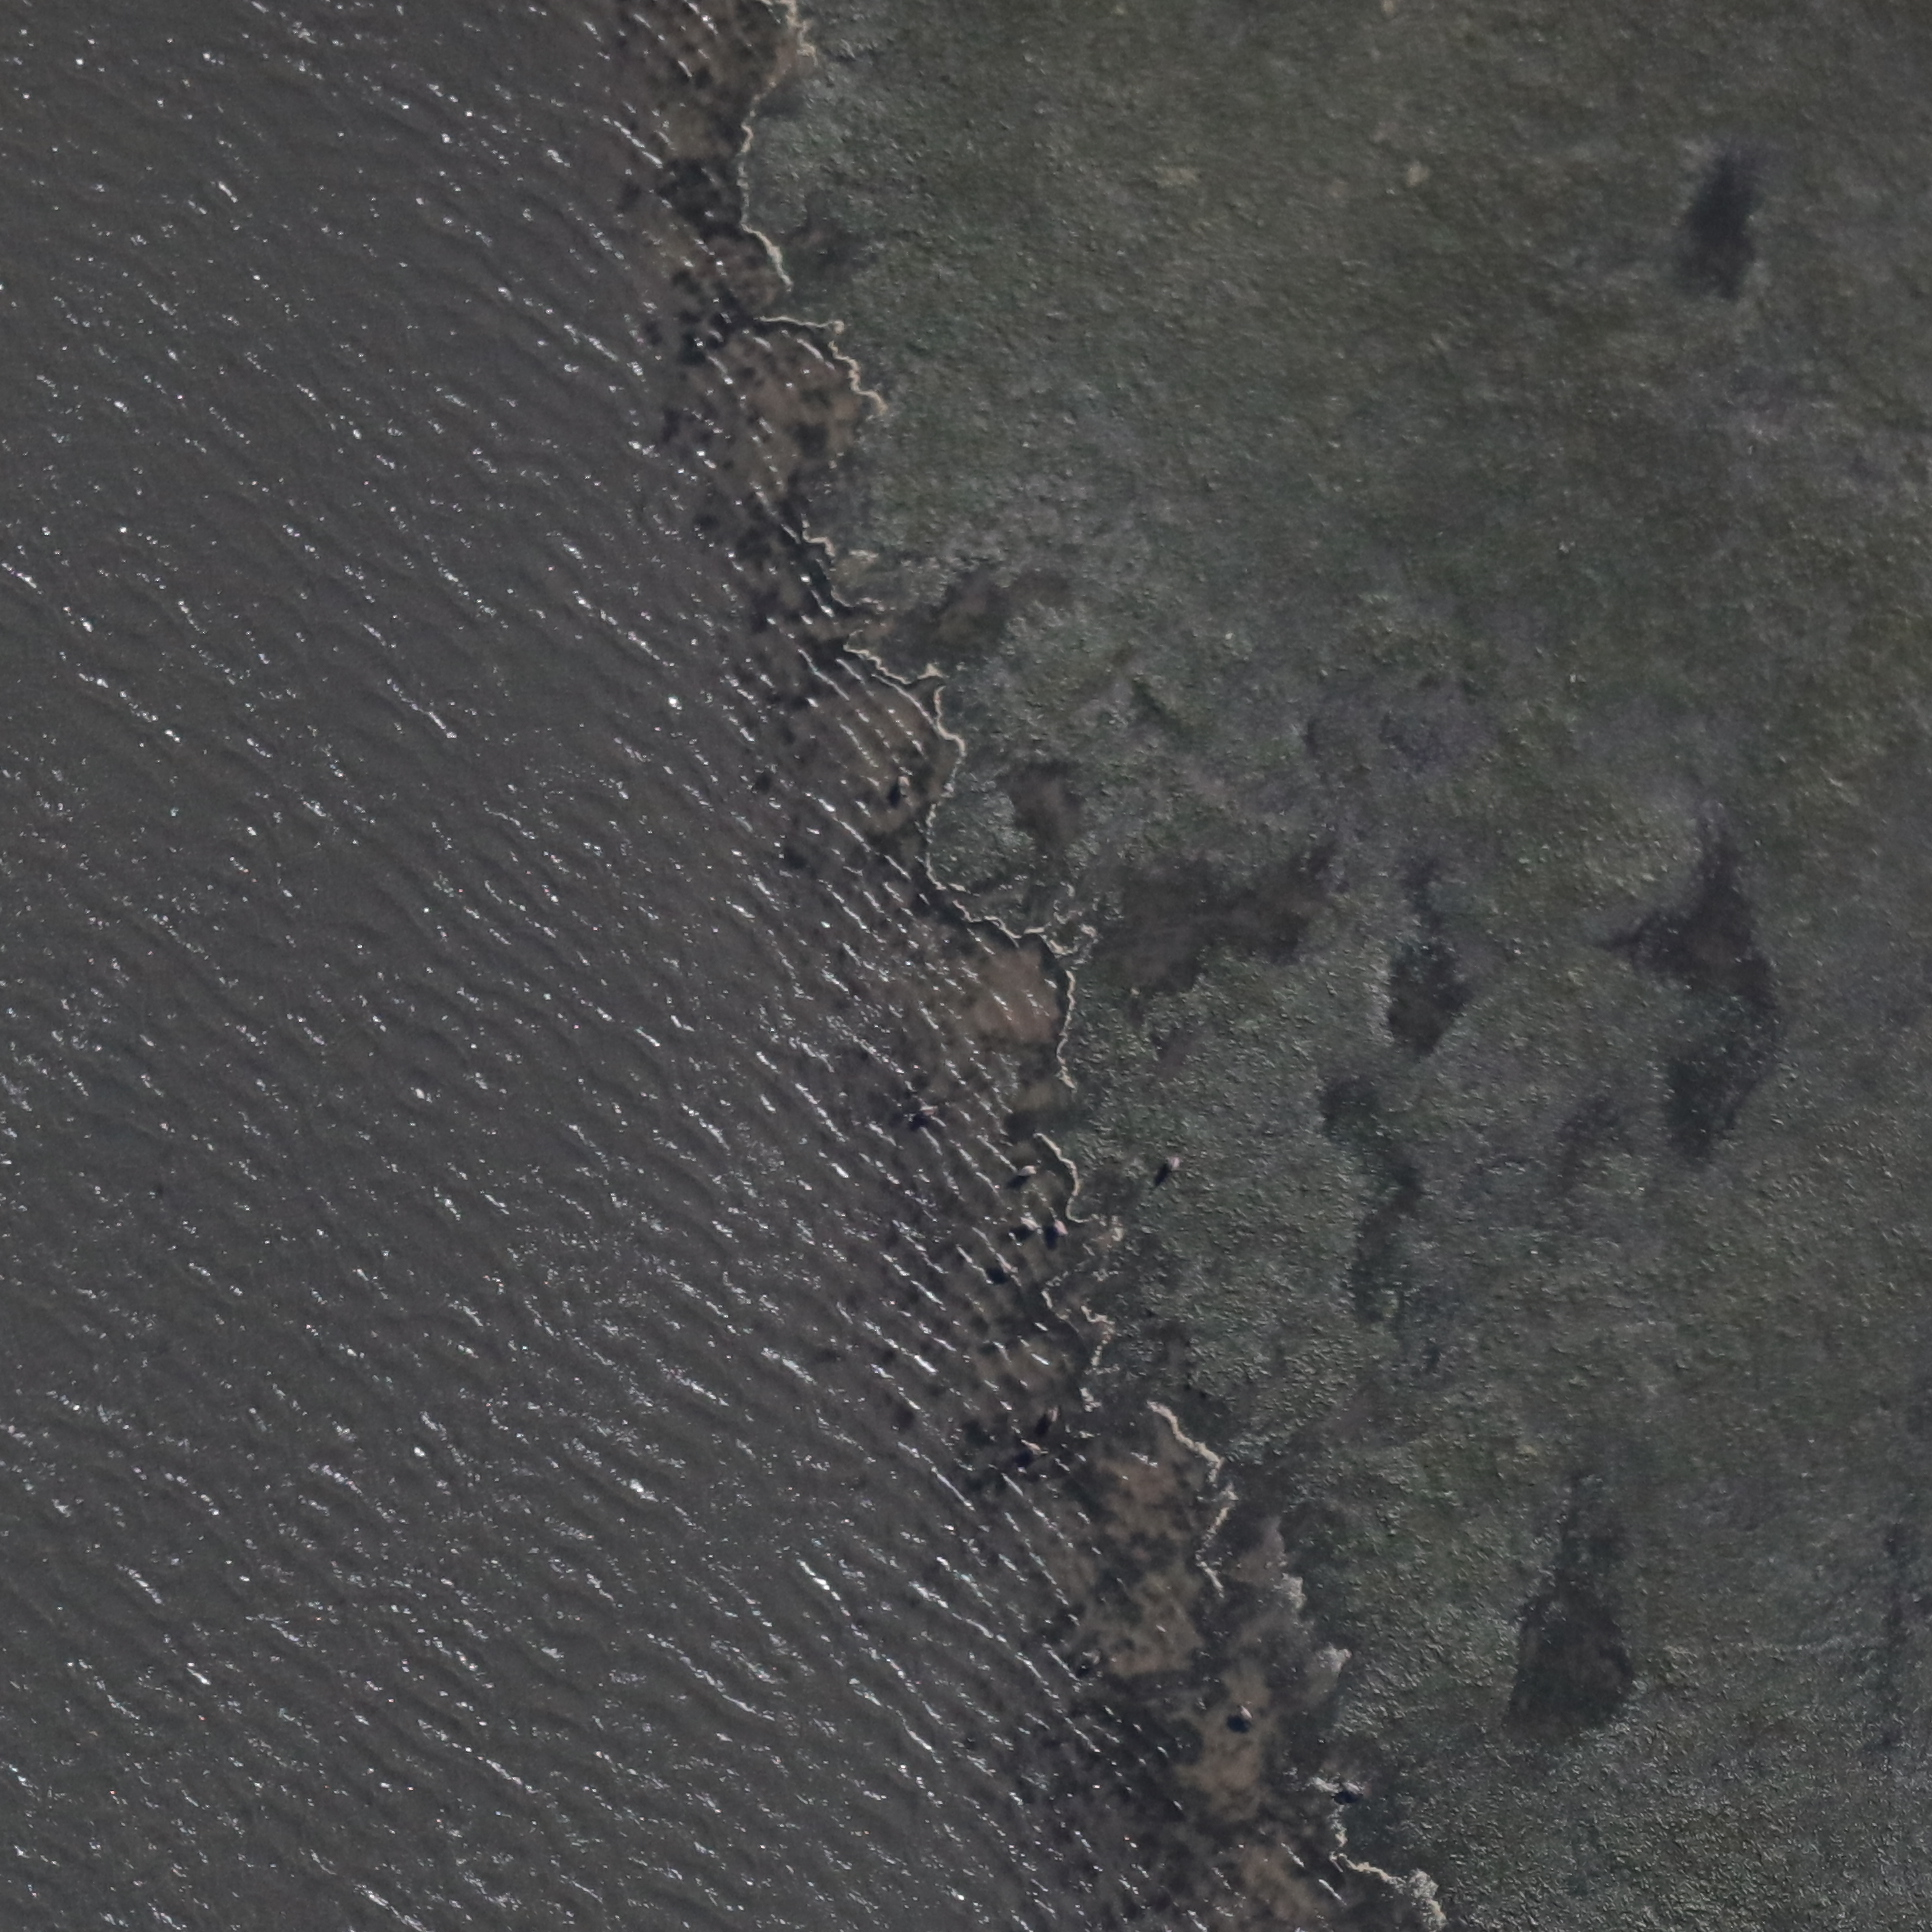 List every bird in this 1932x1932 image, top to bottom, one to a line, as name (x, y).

Canada goose (905, 784)
Canada goose (927, 1112)
Canada goose (1171, 1160)
Canada goose (1027, 1172)
Canada goose (1032, 1223)
Canada goose (1058, 1227)
Canada goose (1006, 1266)
Canada goose (1052, 1418)
Canada goose (1034, 1450)
Canada goose (1093, 1659)
Canada goose (1244, 1715)
Canada goose (1352, 1789)